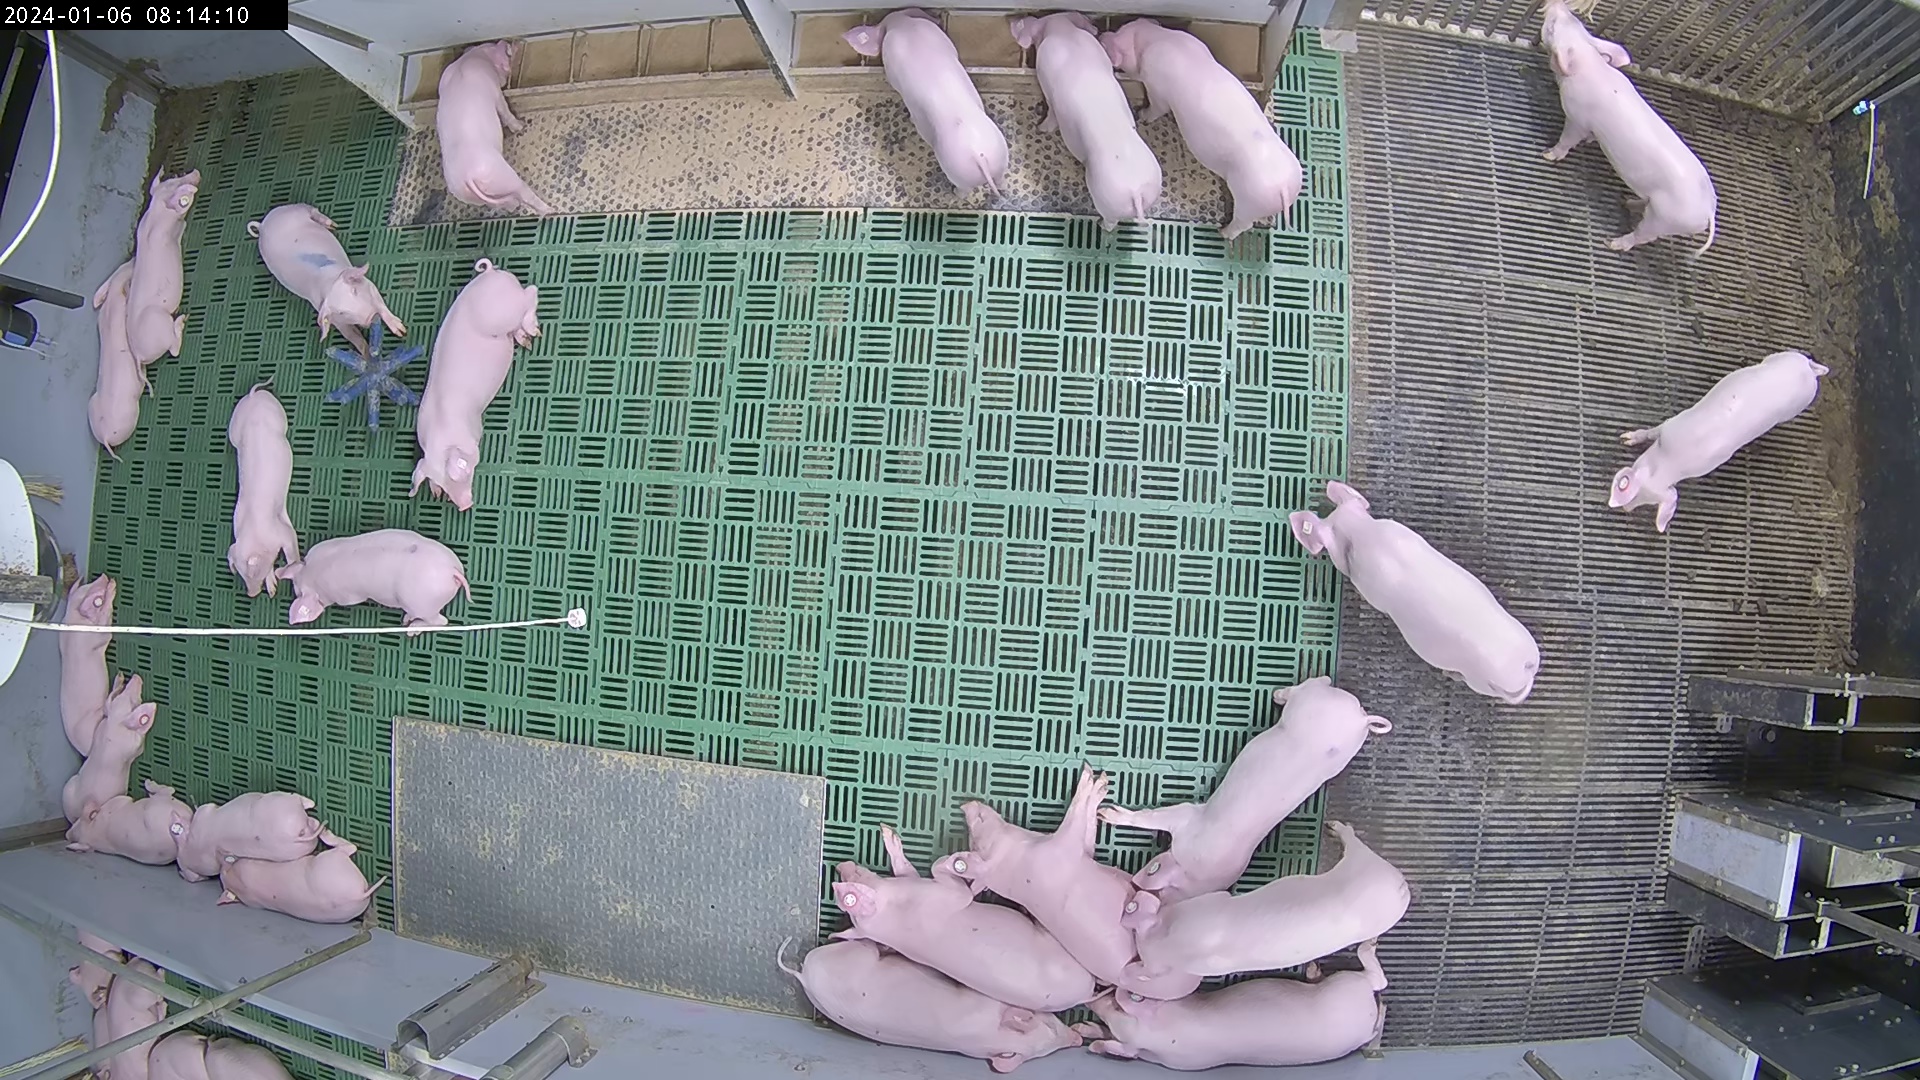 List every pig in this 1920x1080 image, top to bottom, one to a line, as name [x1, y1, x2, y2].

pig [1540, 3, 1719, 257]
pig [846, 9, 1012, 205]
pig [1010, 12, 1179, 232]
pig [1101, 14, 1308, 242]
pig [438, 38, 553, 215]
pig [127, 166, 199, 365]
pig [245, 200, 406, 369]
pig [411, 255, 539, 512]
pig [85, 261, 145, 455]
pig [1601, 348, 1834, 528]
pig [222, 378, 301, 596]
pig [1291, 478, 1540, 705]
pig [279, 529, 471, 632]
pig [56, 565, 120, 757]
pig [1099, 667, 1391, 901]
pig [66, 674, 153, 833]
pig [952, 763, 1204, 1003]
pig [63, 777, 193, 869]
pig [168, 788, 332, 881]
pig [1117, 818, 1414, 997]
pig [829, 821, 1112, 1012]
pig [218, 831, 380, 922]
pig [65, 930, 126, 1012]
pig [777, 930, 1084, 1069]
pig [1078, 935, 1390, 1070]
pig [107, 956, 168, 1075]
pig [90, 1003, 113, 1080]
pig [149, 1029, 215, 1080]
pig [202, 1039, 290, 1080]